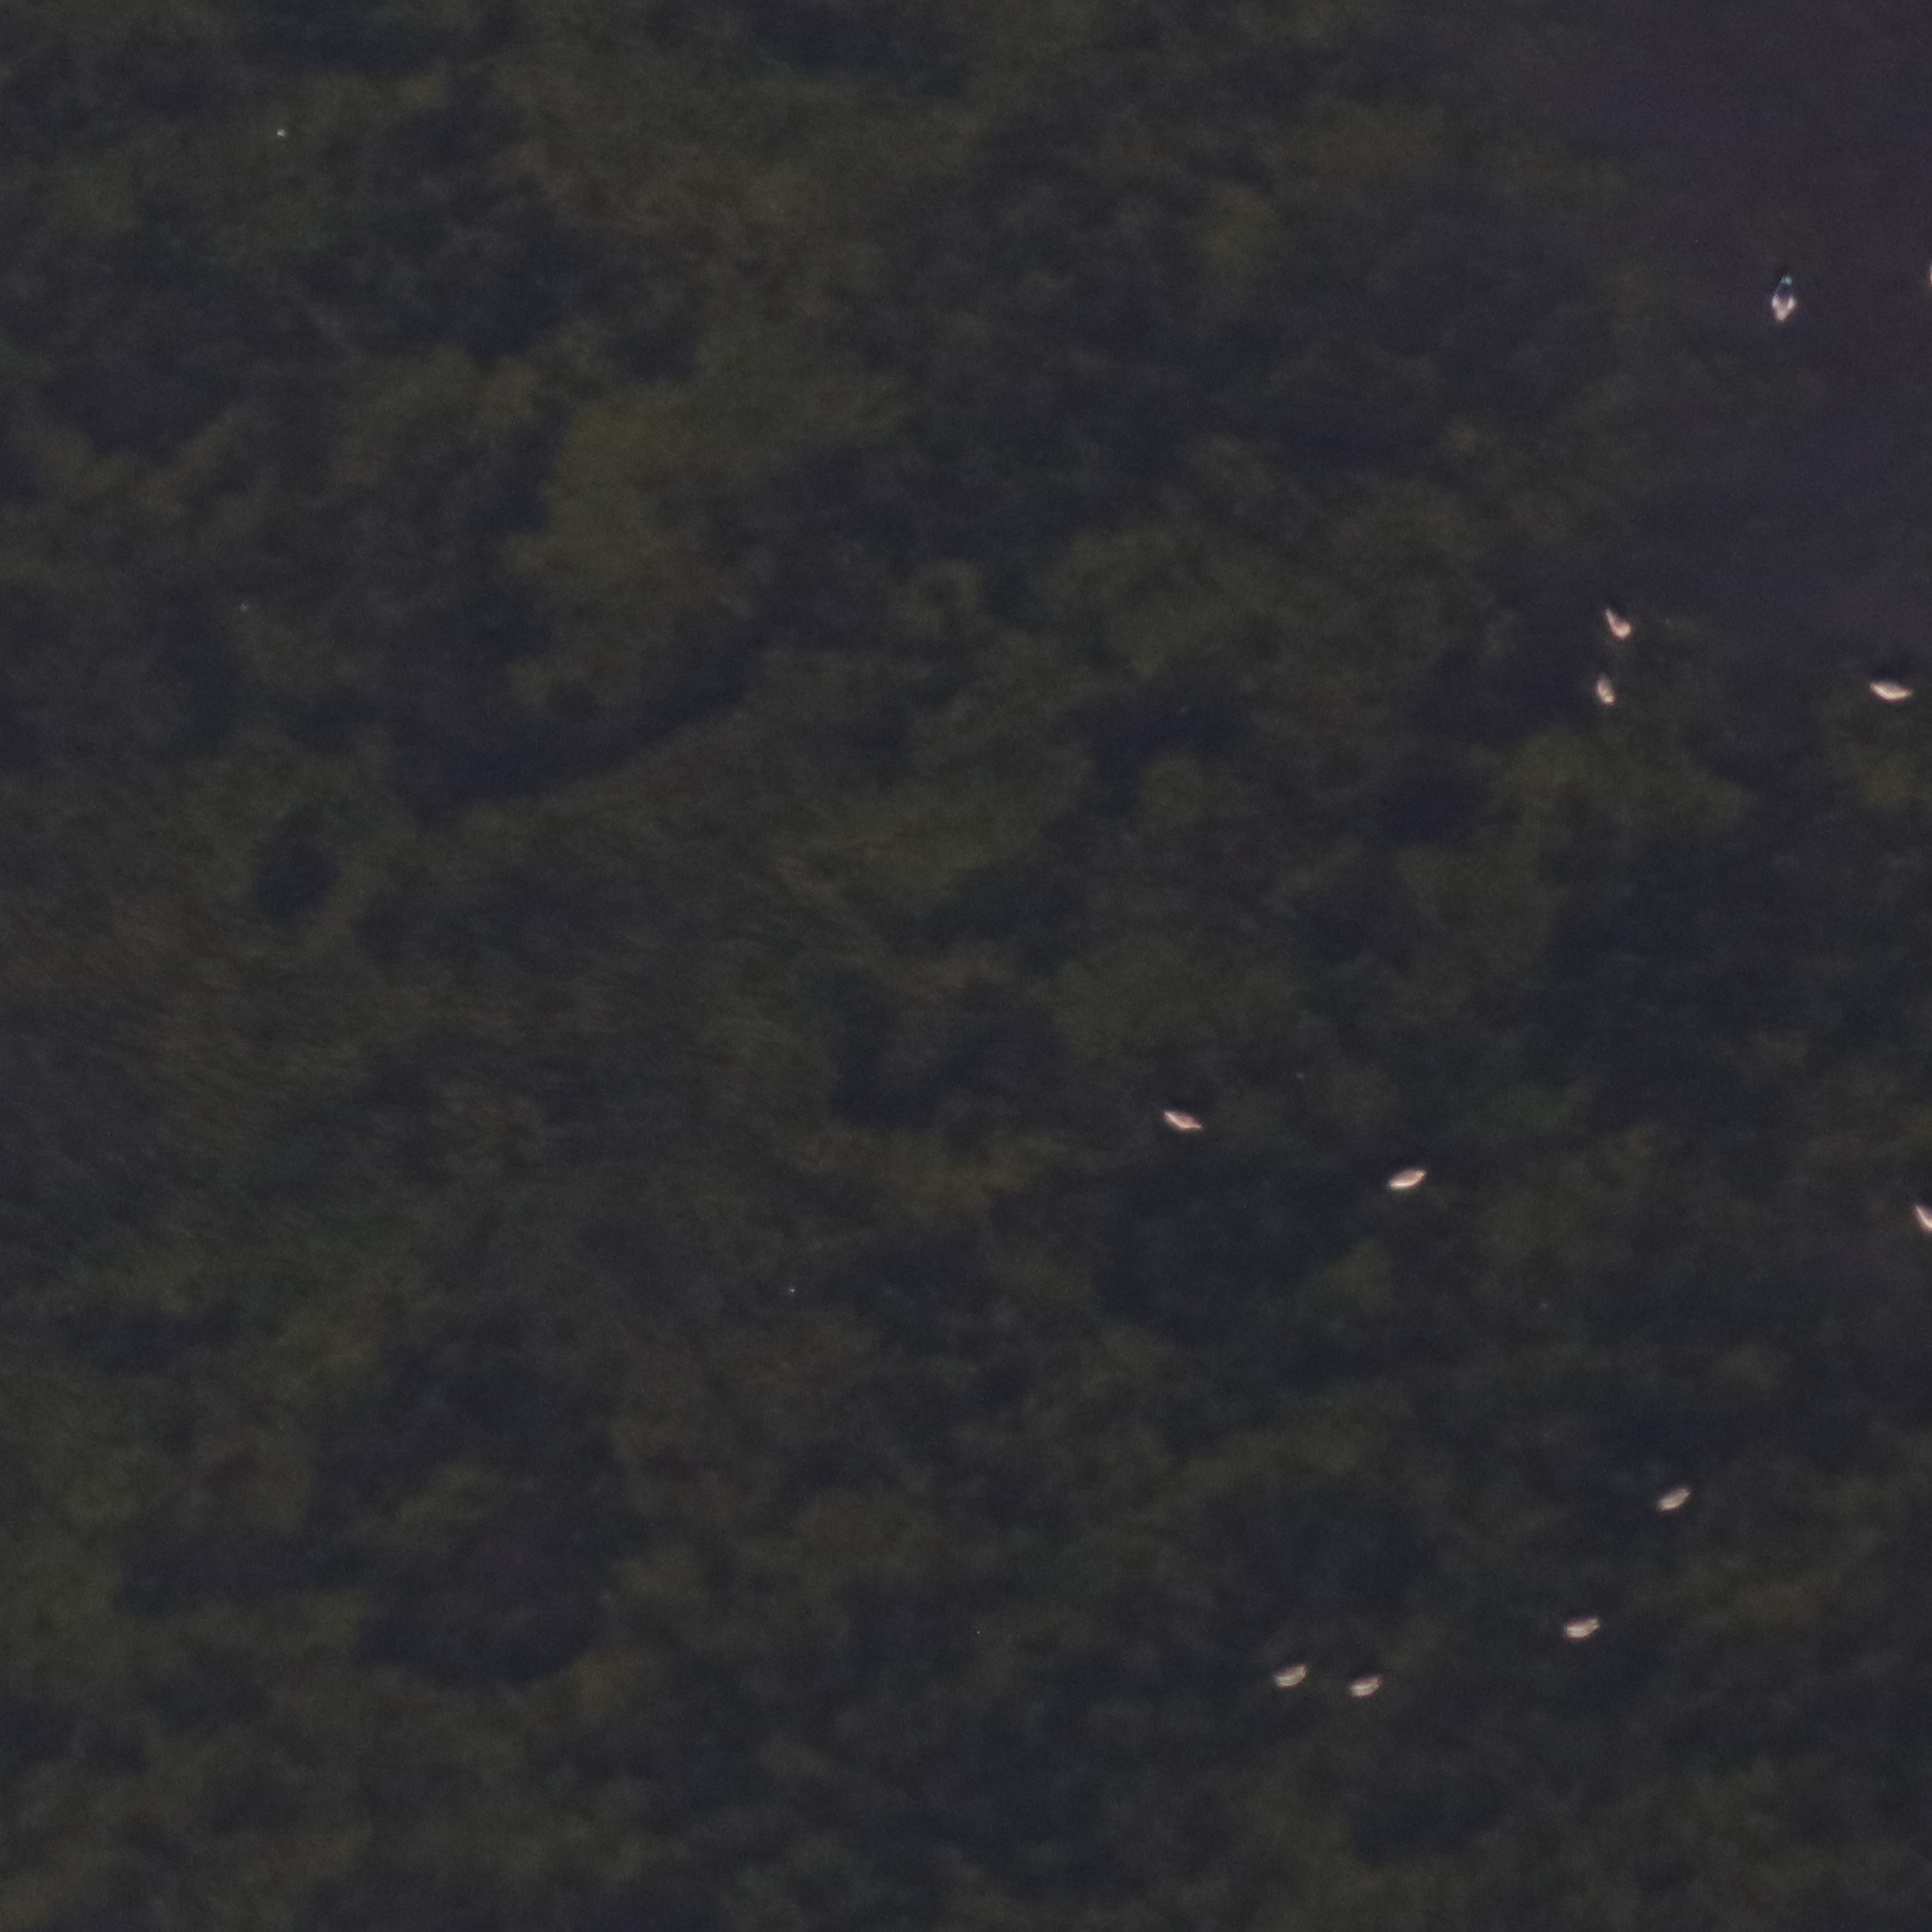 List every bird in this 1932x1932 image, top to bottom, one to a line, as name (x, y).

brant (1790, 294)
other bird (1618, 631)
other bird (1605, 686)
other bird (1897, 692)
other bird (1181, 1118)
other bird (1409, 1179)
other bird (1932, 1217)
other bird (1676, 1492)
other bird (1577, 1627)
other bird (1297, 1674)
other bird (1364, 1687)